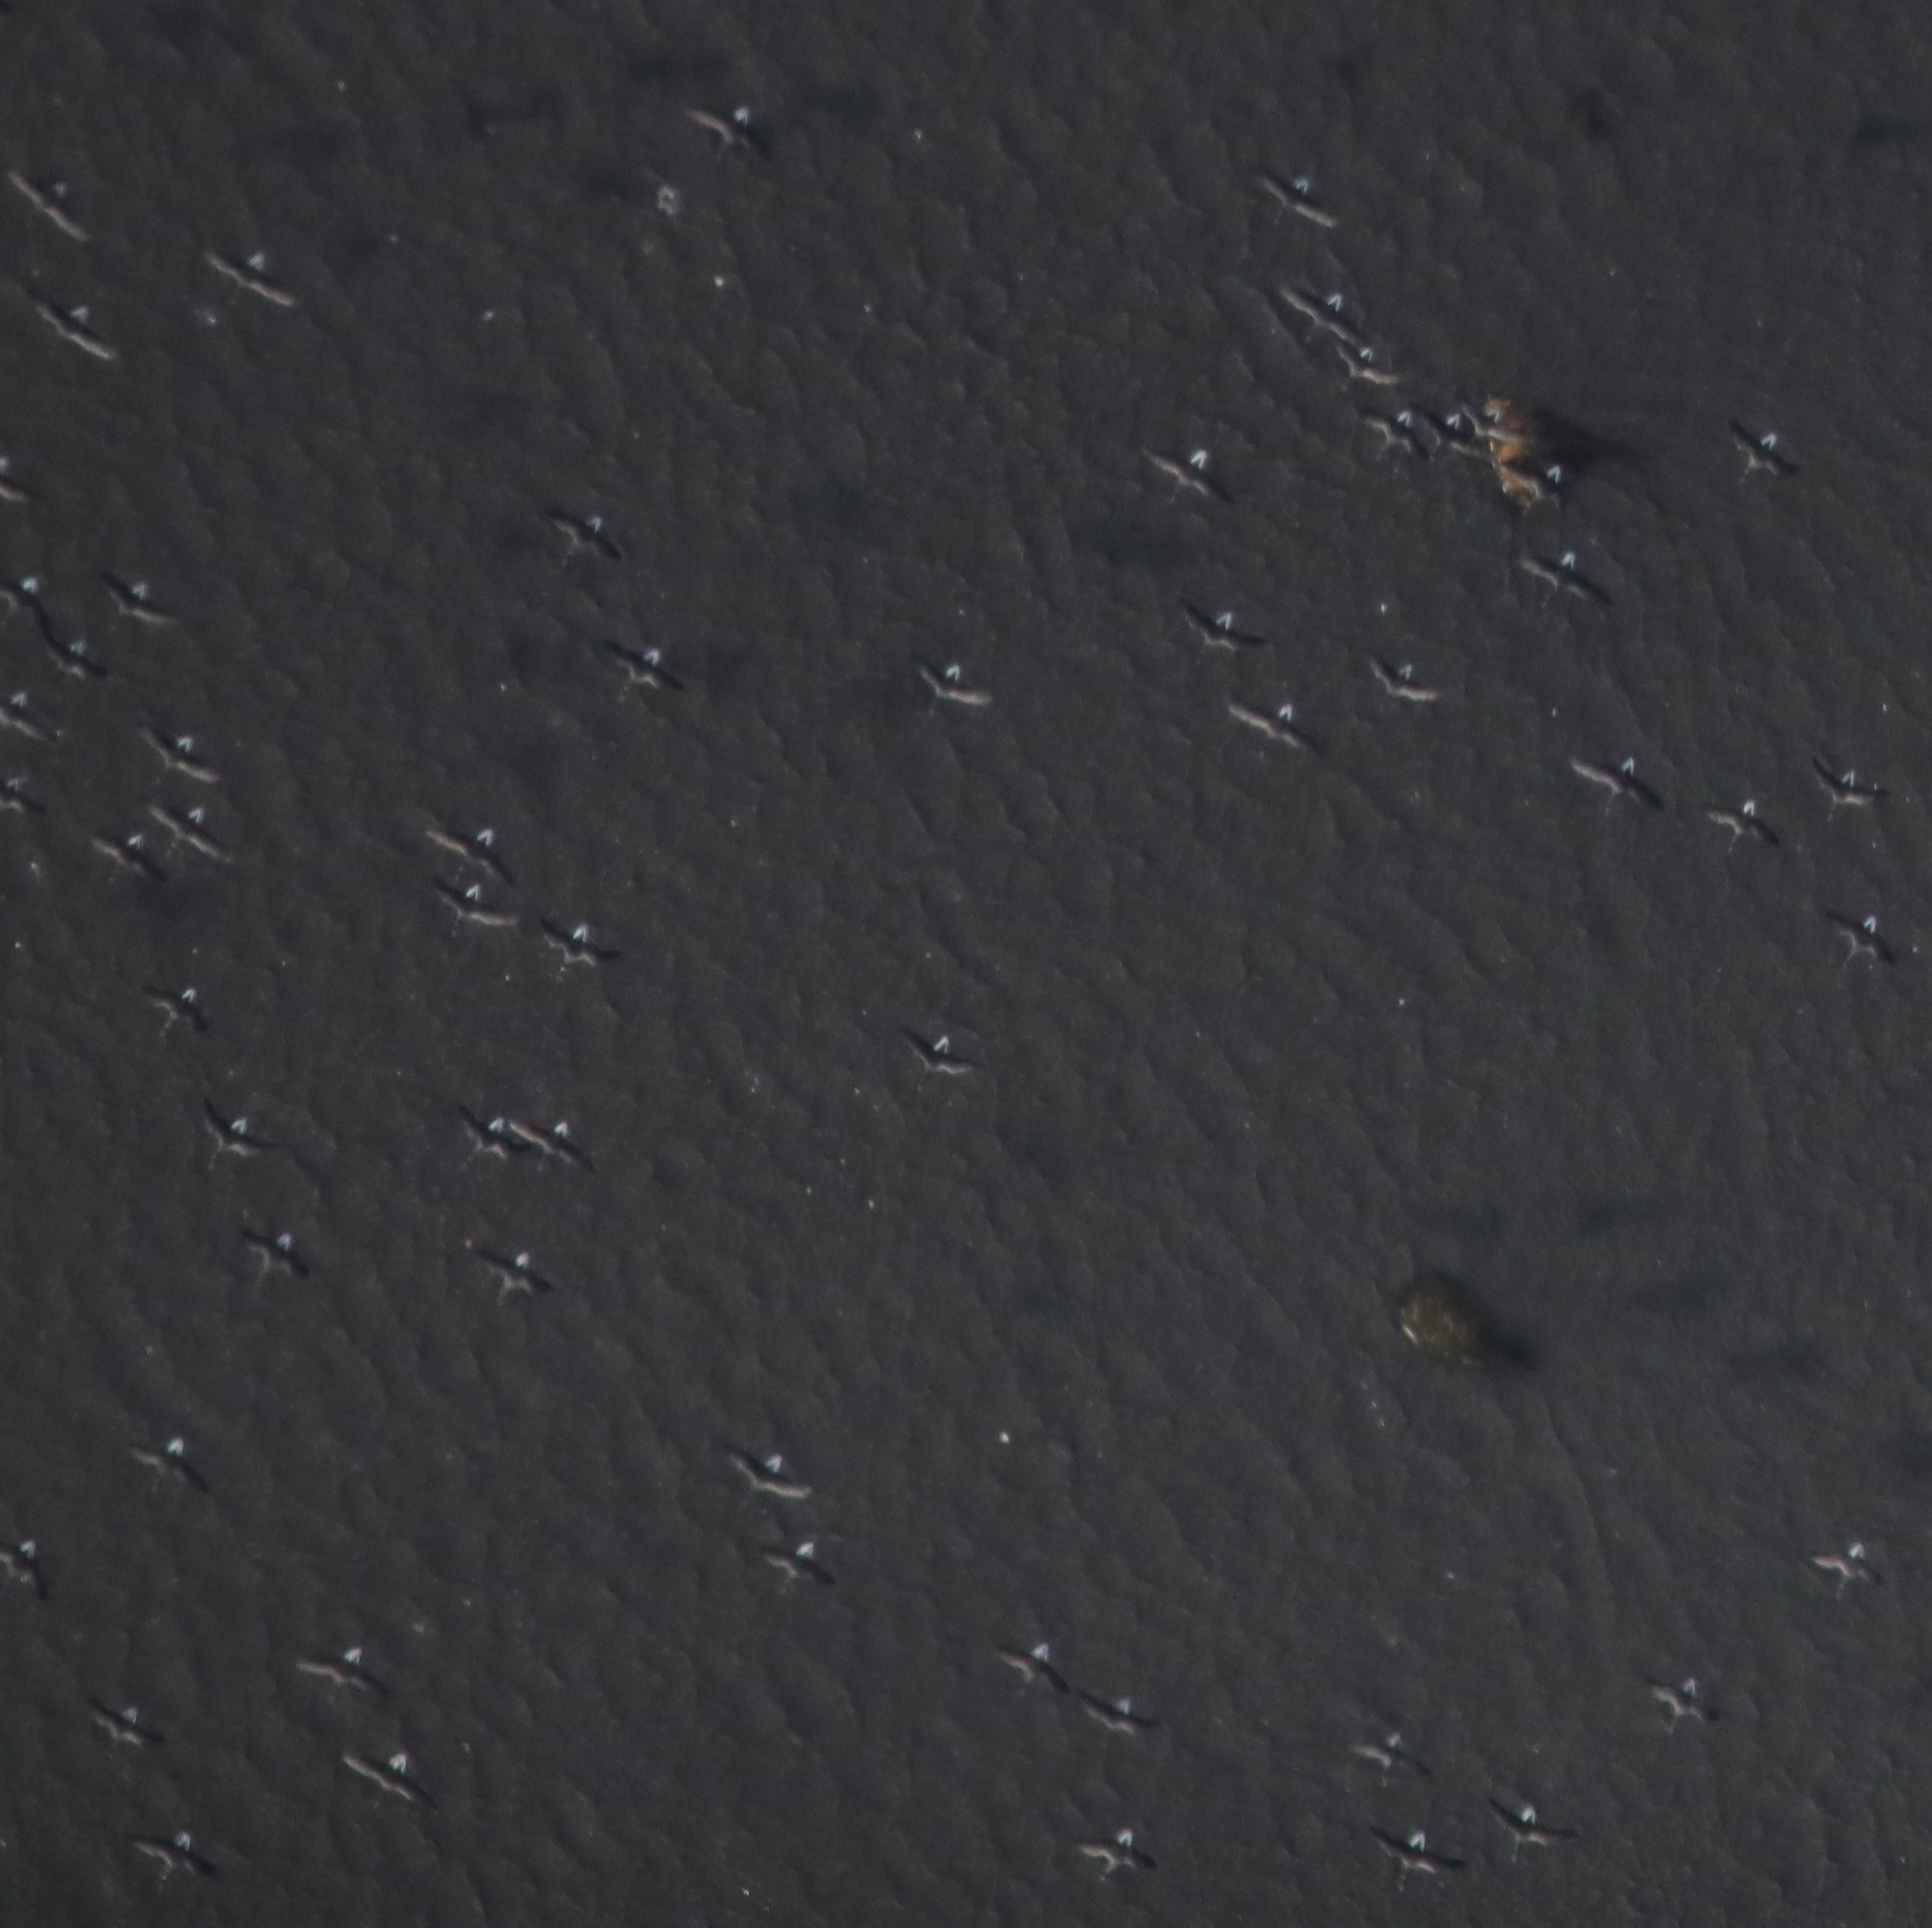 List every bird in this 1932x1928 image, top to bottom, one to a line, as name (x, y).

brant (733, 134)
brant (1292, 197)
brant (49, 199)
brant (248, 273)
brant (1325, 312)
brant (68, 326)
brant (1360, 366)
brant (1488, 418)
brant (1398, 436)
brant (1446, 436)
brant (1763, 453)
brant (1189, 474)
brant (1549, 486)
brant (586, 530)
brant (1564, 574)
brant (17, 598)
brant (133, 600)
brant (1216, 632)
brant (73, 657)
brant (641, 668)
brant (1398, 683)
brant (944, 686)
brant (9, 713)
brant (1273, 724)
brant (173, 755)
brant (1620, 779)
brant (1841, 788)
brant (6, 797)
brant (1742, 823)
brant (191, 829)
brant (124, 854)
brant (472, 854)
brant (467, 904)
brant (1863, 940)
brant (582, 949)
brant (176, 1006)
brant (933, 1061)
brant (228, 1137)
brant (487, 1138)
brant (551, 1141)
brant (273, 1251)
brant (514, 1279)
brant (170, 1462)
brant (760, 1474)
brant (16, 1564)
brant (802, 1566)
brant (1851, 1568)
brant (1033, 1666)
brant (348, 1674)
brant (1684, 1703)
brant (1112, 1716)
brant (126, 1729)
brant (1391, 1755)
brant (393, 1773)
brant (1525, 1829)
brant (1117, 1850)
brant (175, 1852)
brant (1413, 1852)